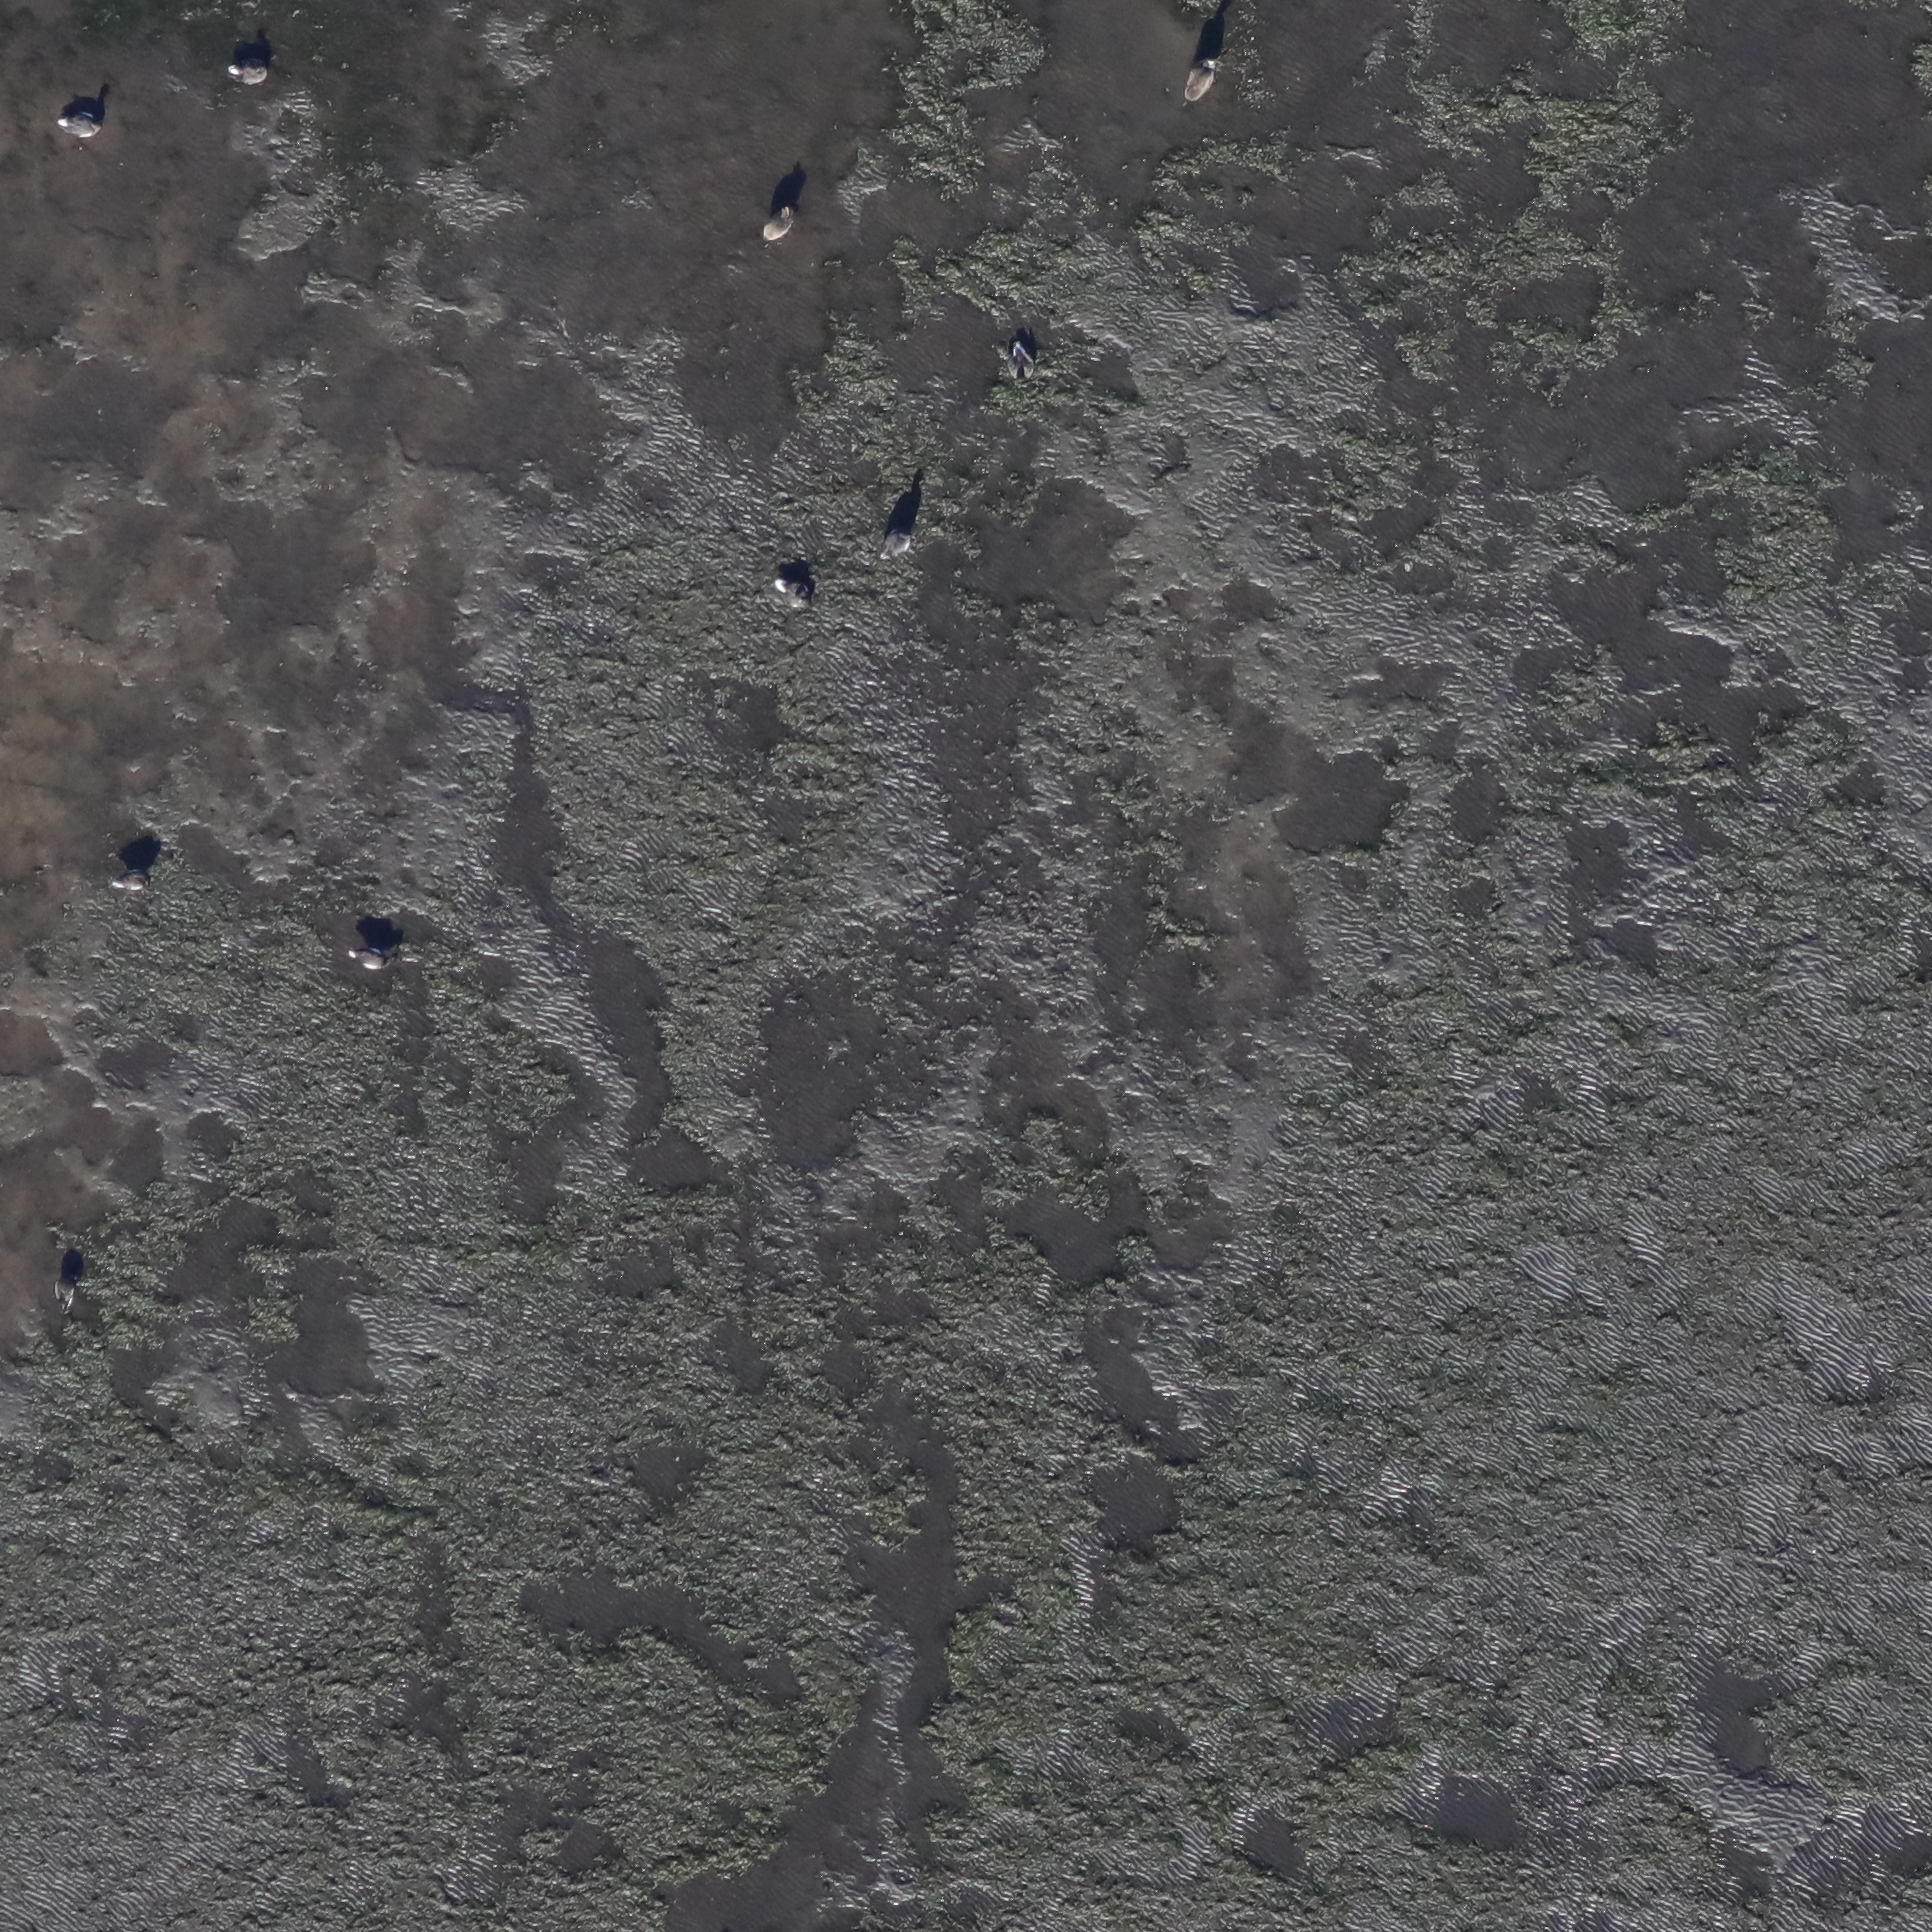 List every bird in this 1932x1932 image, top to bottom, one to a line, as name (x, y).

brant (250, 71)
Canada goose (1184, 86)
brant (80, 125)
Canada goose (777, 225)
brant (1020, 357)
brant (896, 548)
brant (804, 595)
brant (134, 879)
brant (367, 957)
brant (65, 1292)